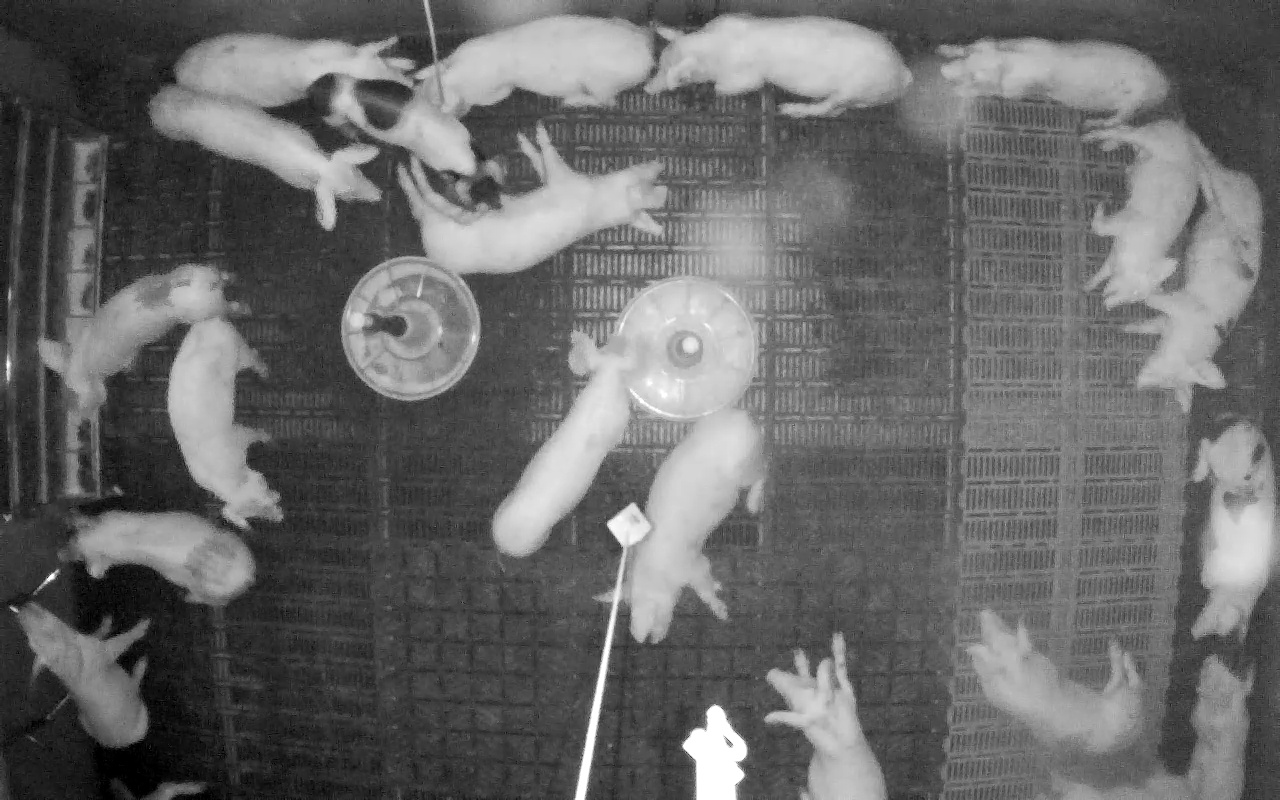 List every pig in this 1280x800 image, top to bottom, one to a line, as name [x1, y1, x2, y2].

pig [645, 13, 912, 119]
pig [412, 14, 657, 122]
pig [173, 33, 415, 109]
pig [933, 36, 1169, 129]
pig [303, 73, 511, 211]
pig [151, 86, 384, 232]
pig [1079, 115, 1200, 310]
pig [394, 122, 669, 274]
pig [1122, 126, 1264, 414]
pig [39, 262, 252, 410]
pig [169, 317, 283, 528]
pig [493, 331, 647, 555]
pig [595, 408, 772, 646]
pig [1191, 417, 1279, 644]
pig [56, 513, 254, 606]
pig [19, 605, 152, 749]
pig [963, 606, 1143, 755]
pig [763, 631, 890, 799]
pig [1189, 655, 1258, 799]
pig [1034, 762, 1204, 799]